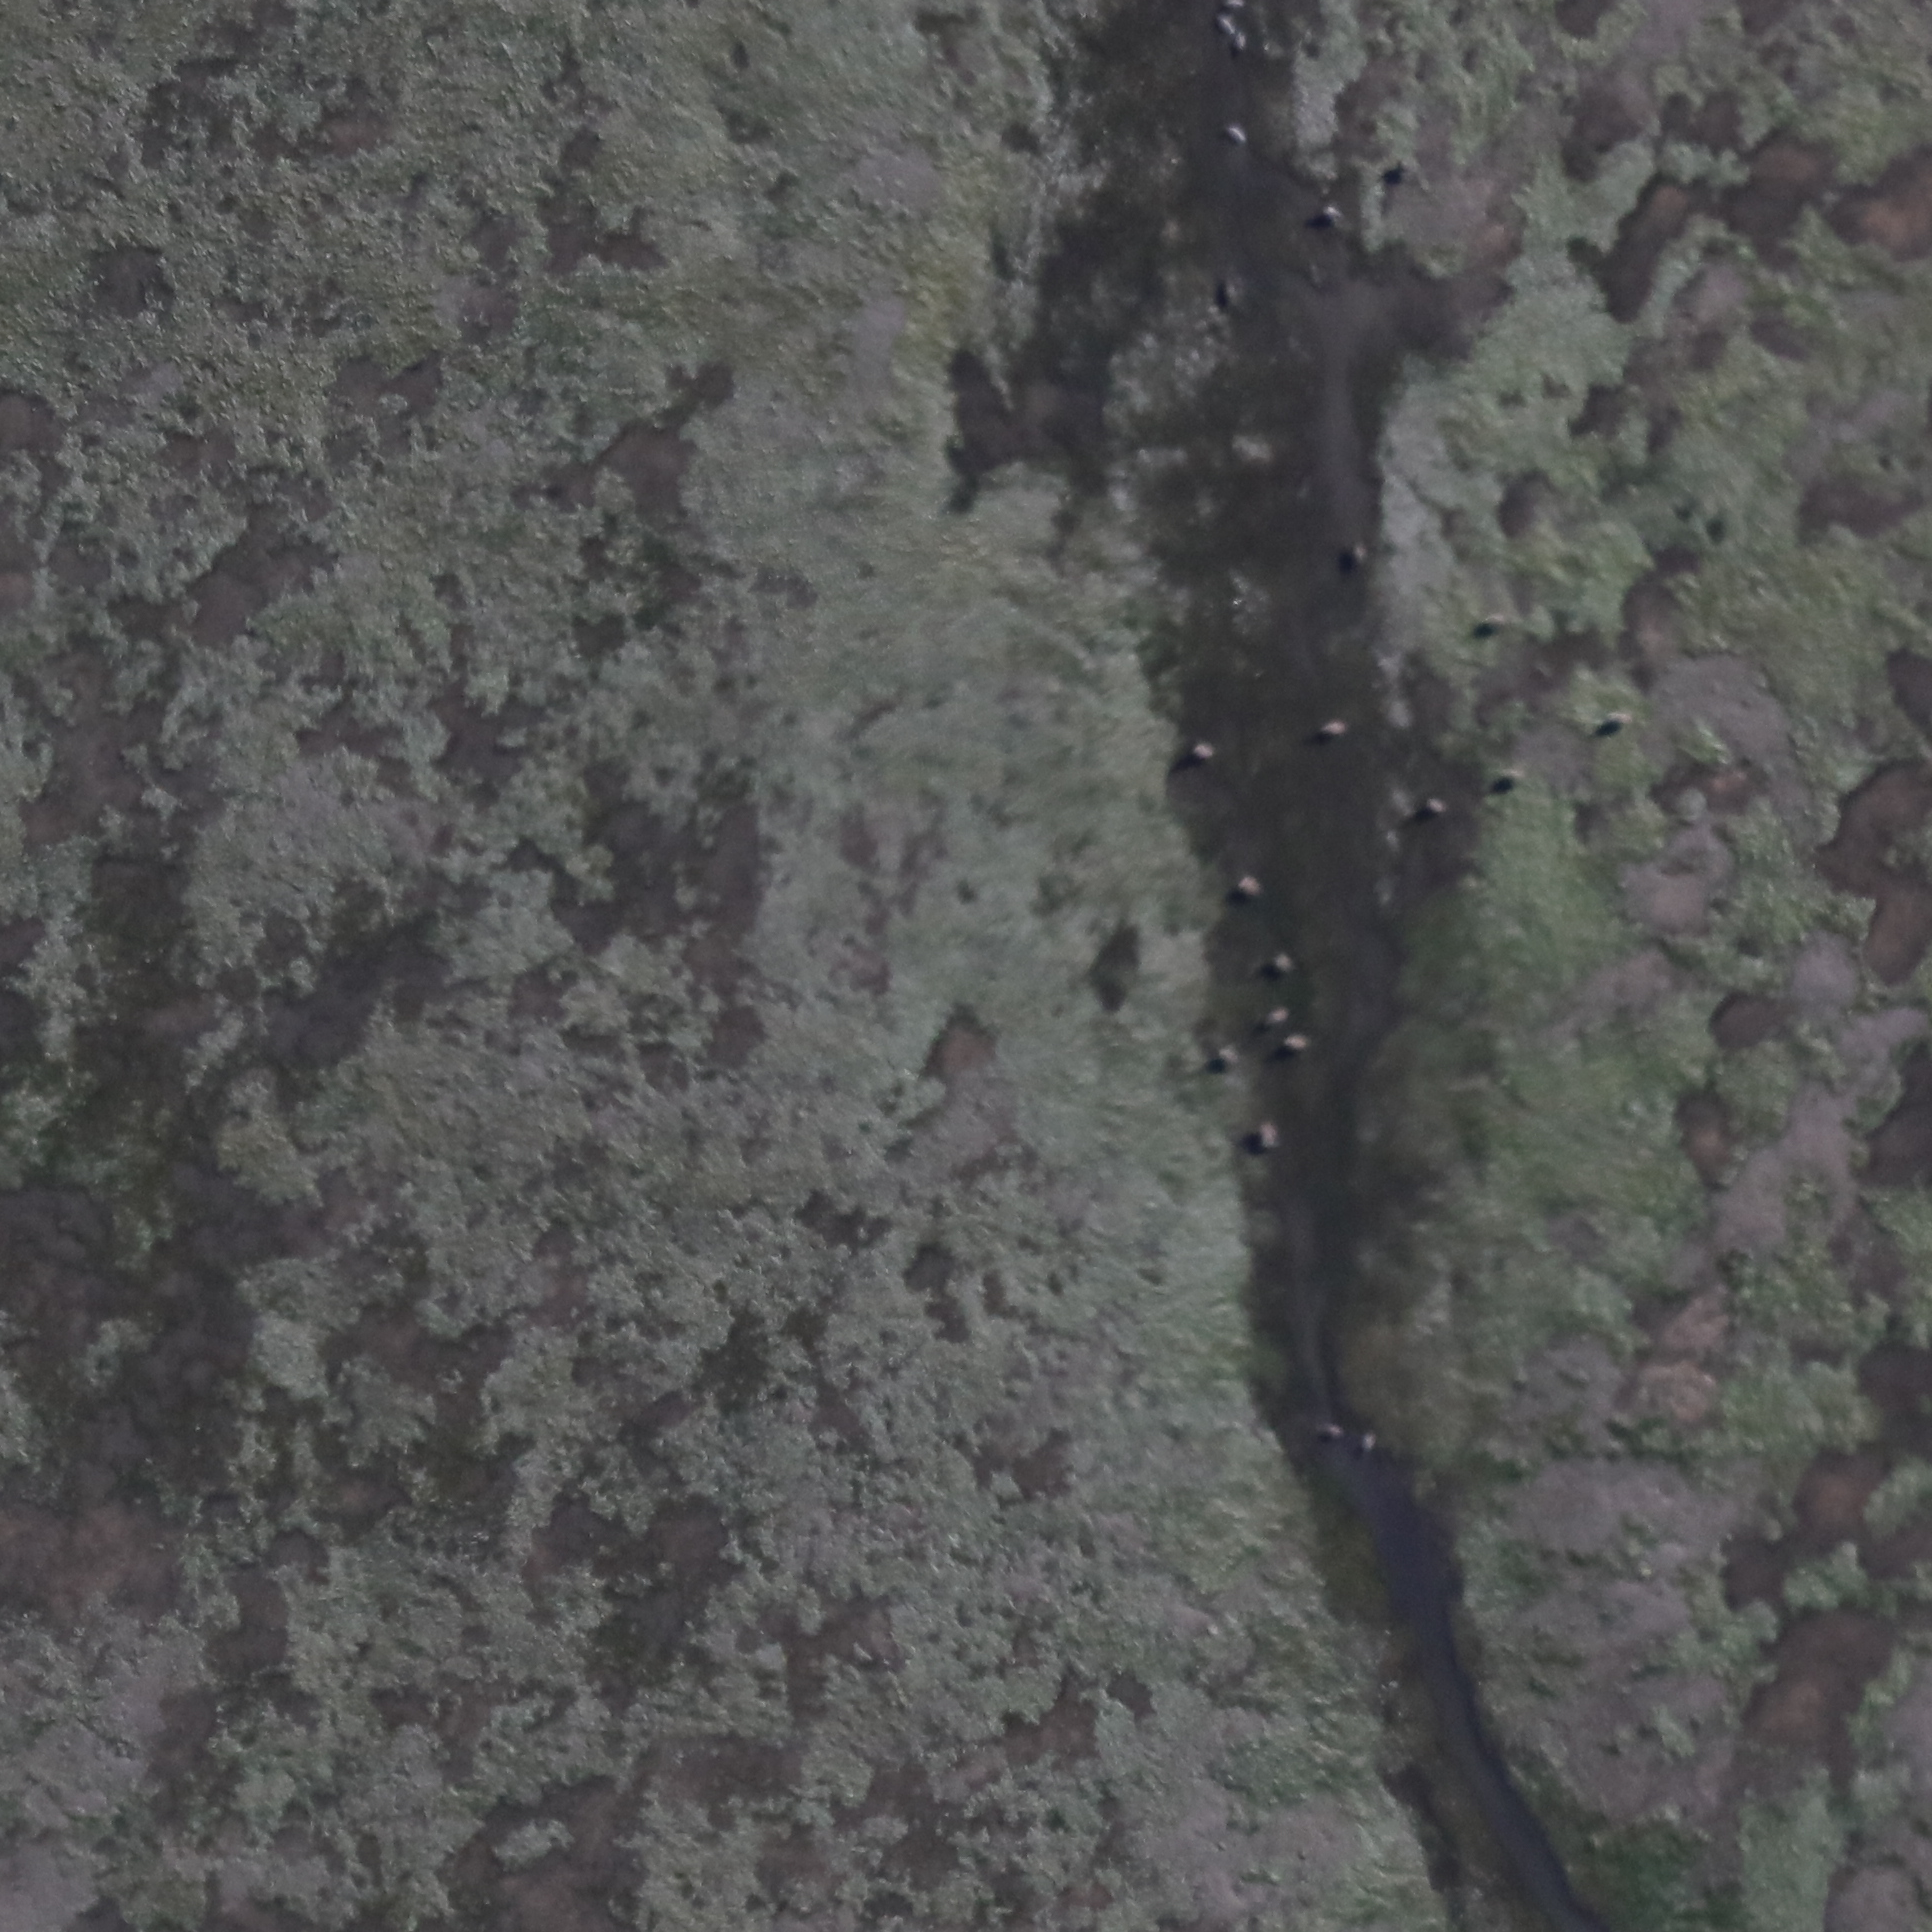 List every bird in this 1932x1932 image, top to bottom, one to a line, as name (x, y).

Canada goose (1233, 1)
Canada goose (1226, 23)
Canada goose (1241, 43)
Canada goose (1234, 131)
Canada goose (1404, 168)
Canada goose (1332, 214)
Canada goose (1229, 293)
Canada goose (1354, 559)
Canada goose (1497, 622)
Canada goose (1621, 720)
Canada goose (1334, 729)
Canada goose (1203, 749)
Canada goose (1512, 778)
Canada goose (1431, 803)
Canada goose (1248, 887)
Canada goose (1281, 965)
Canada goose (1276, 1011)
Canada goose (1296, 1045)
Canada goose (1223, 1056)
Canada goose (1267, 1140)
Canada goose (1335, 1431)
Canada goose (1369, 1442)